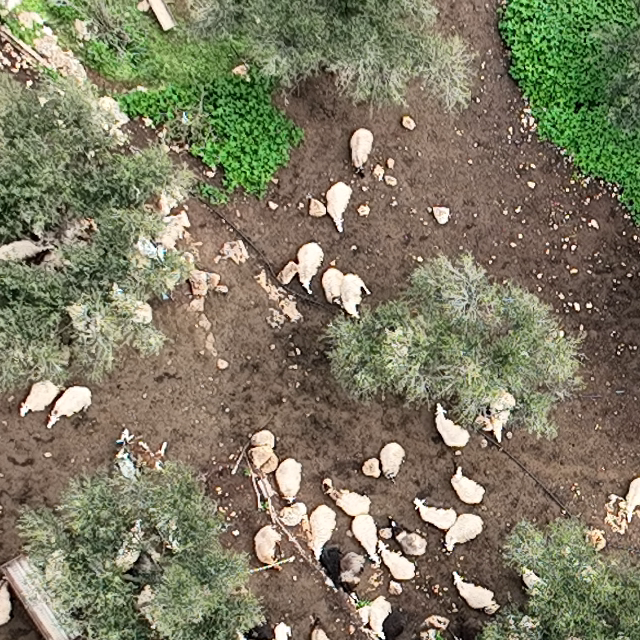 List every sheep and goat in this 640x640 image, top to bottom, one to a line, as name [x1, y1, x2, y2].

sheep [348, 129, 374, 178]
sheep [323, 181, 354, 235]
sheep [160, 211, 190, 246]
sheep [0, 239, 57, 266]
sheep [297, 241, 323, 296]
sheep [321, 267, 346, 306]
sheep [342, 274, 368, 318]
sheep [119, 300, 154, 324]
sheep [19, 379, 59, 418]
sheep [45, 385, 93, 426]
sheep [489, 388, 516, 443]
sheep [435, 402, 471, 448]
goat [119, 427, 167, 470]
sheep [378, 443, 406, 480]
goat [114, 450, 141, 479]
sheep [277, 457, 302, 505]
sheep [451, 465, 487, 505]
sheep [625, 477, 639, 523]
sheep [322, 484, 372, 516]
sheep [411, 498, 459, 530]
sheep [308, 503, 337, 561]
sheep [445, 513, 483, 551]
sheep [350, 514, 381, 566]
sheep [388, 517, 429, 557]
sheep [114, 518, 142, 574]
sheep [254, 523, 283, 573]
goat [160, 526, 181, 554]
sheep [376, 540, 417, 581]
sheep [322, 547, 358, 600]
sheep [45, 550, 71, 584]
sheep [340, 552, 366, 588]
sheep [520, 565, 548, 593]
sheep [451, 569, 494, 610]
sheep [0, 578, 10, 626]
sheep [136, 582, 161, 625]
sheep [381, 611, 405, 639]
sheep [462, 614, 487, 639]
sheep [311, 618, 339, 639]
sheep [273, 622, 291, 639]
sheep [243, 626, 276, 639]
sheep [235, 630, 282, 639]